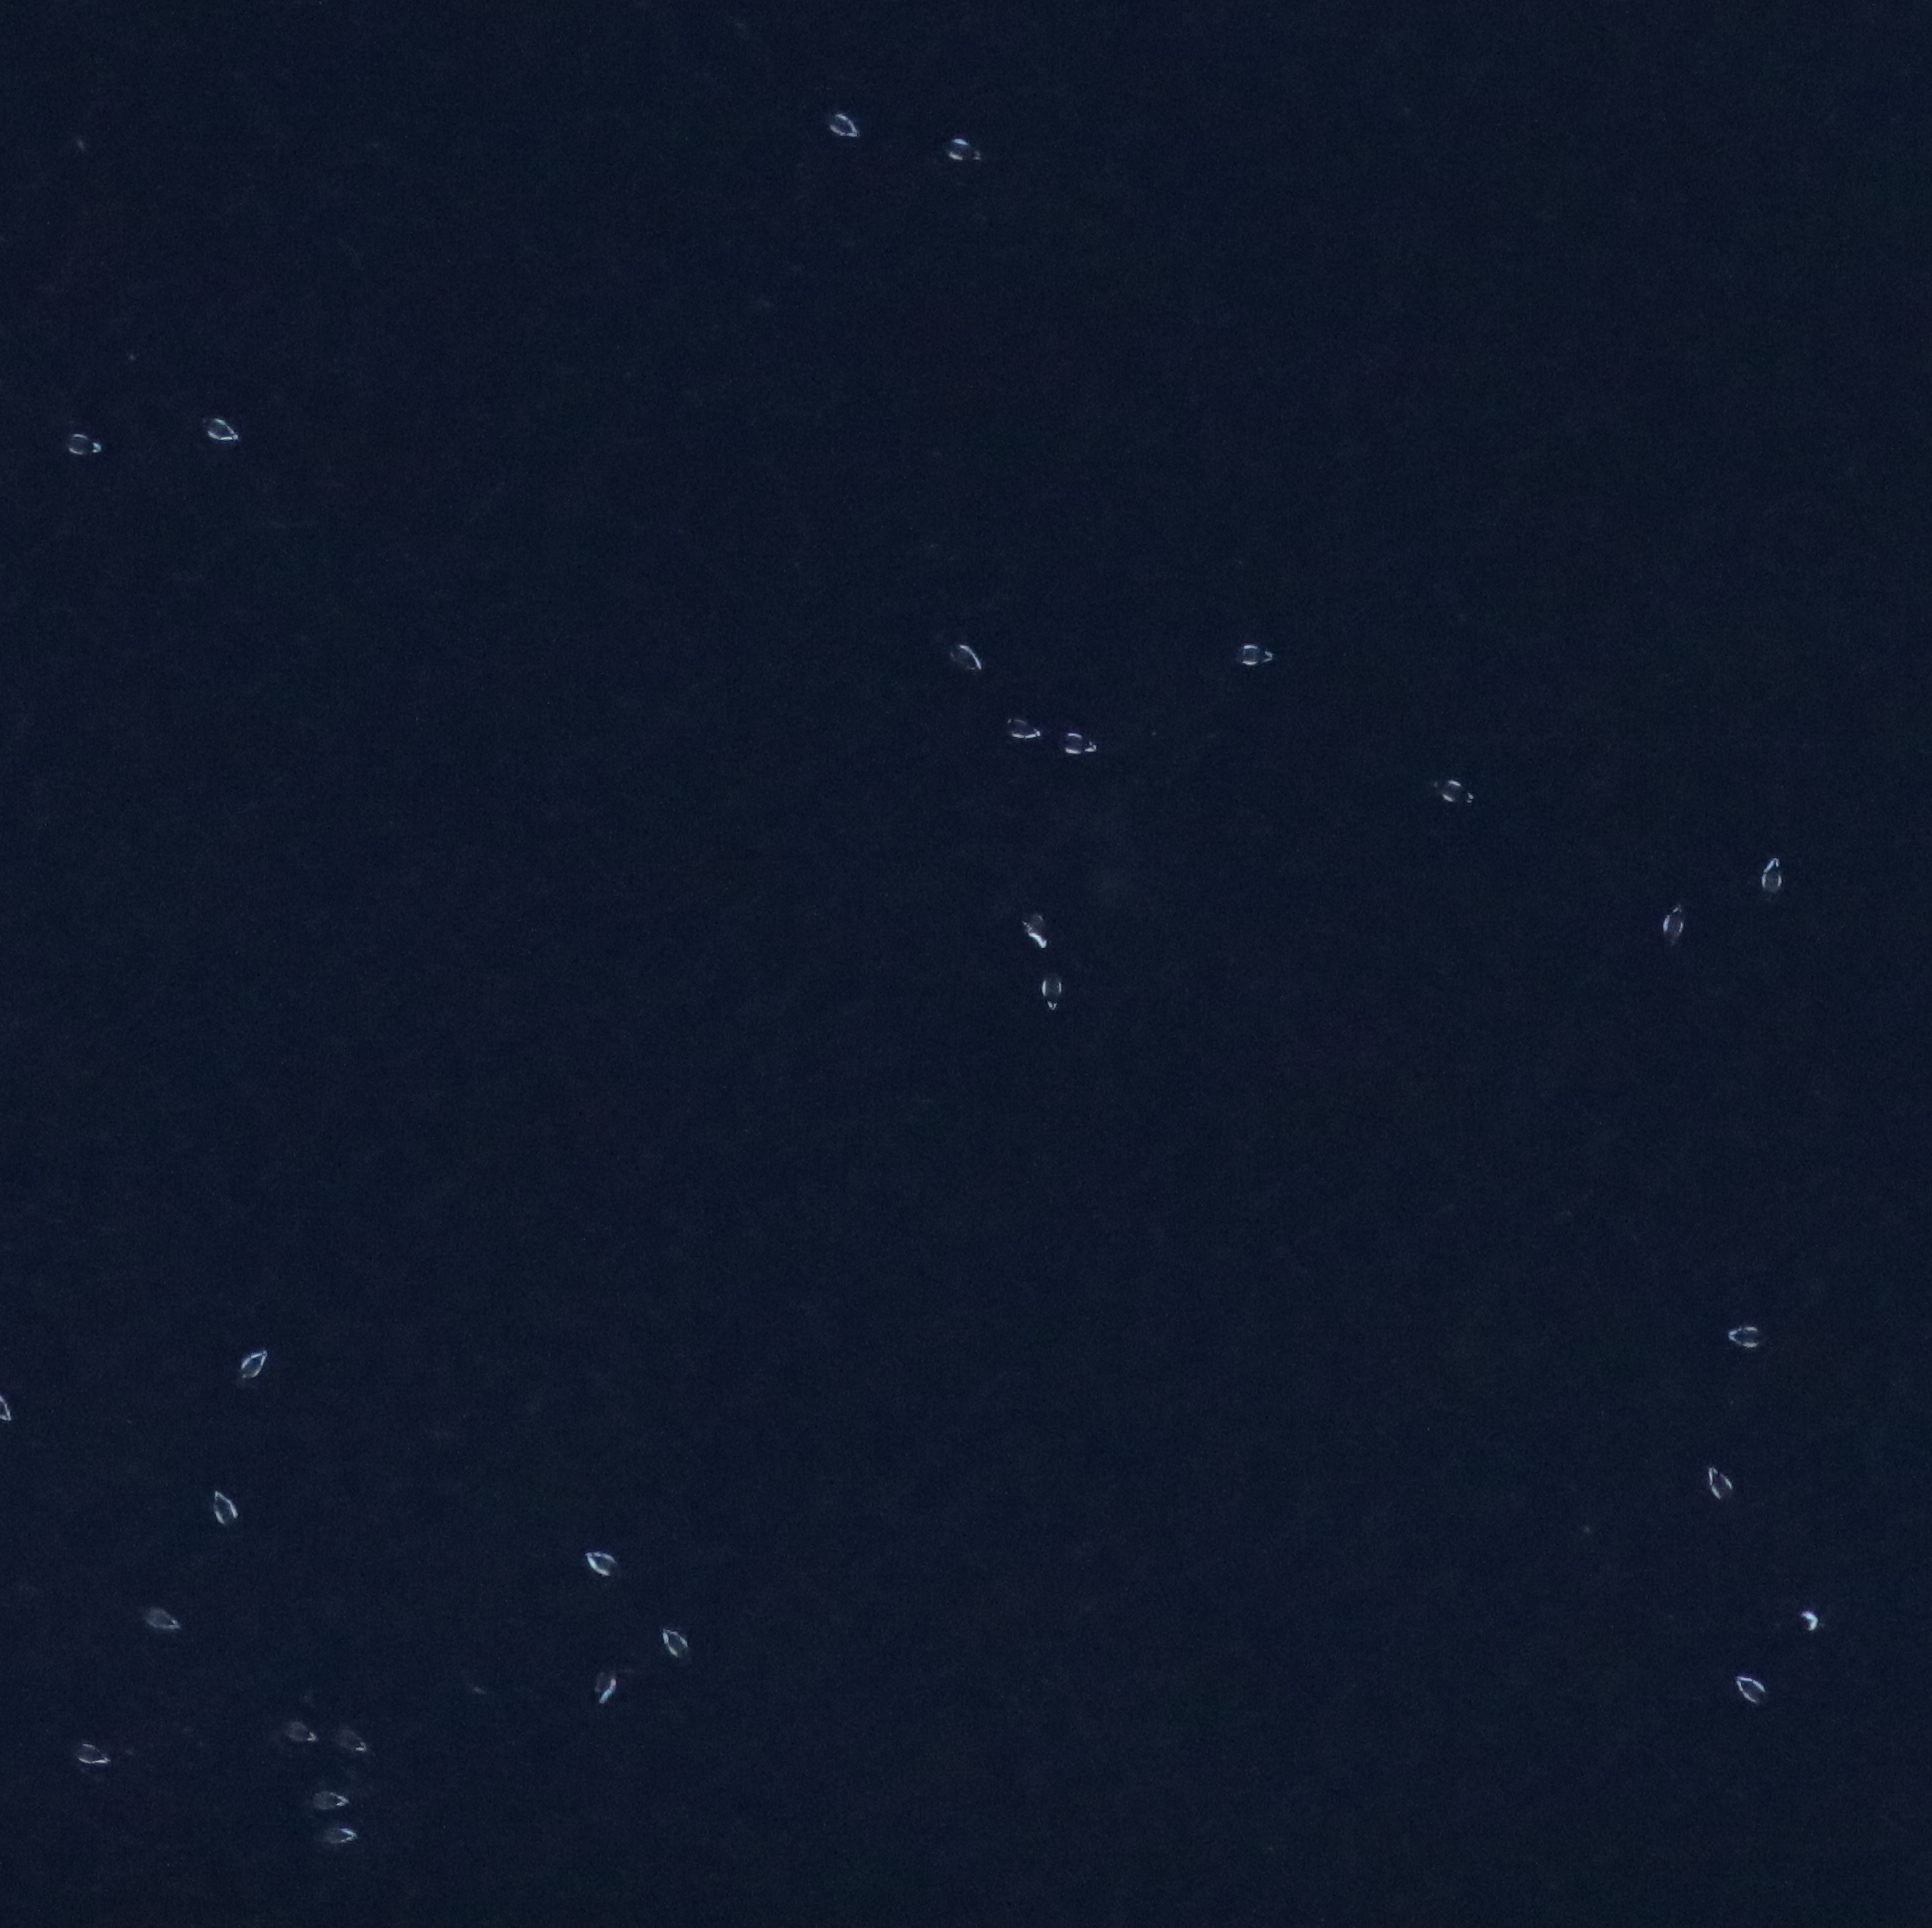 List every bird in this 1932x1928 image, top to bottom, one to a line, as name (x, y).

brant (842, 126)
brant (959, 150)
brant (219, 427)
brant (80, 445)
brant (1253, 654)
brant (963, 655)
brant (1023, 730)
brant (1076, 742)
brant (1453, 792)
brant (1771, 880)
brant (1673, 926)
brant (1037, 929)
brant (1052, 992)
brant (1747, 1338)
brant (252, 1364)
brant (1721, 1485)
brant (222, 1509)
brant (603, 1562)
brant (1800, 1619)
brant (159, 1620)
brant (678, 1642)
brant (603, 1683)
brant (1754, 1690)
brant (301, 1731)
brant (347, 1741)
brant (92, 1756)
brant (329, 1800)
brant (340, 1833)